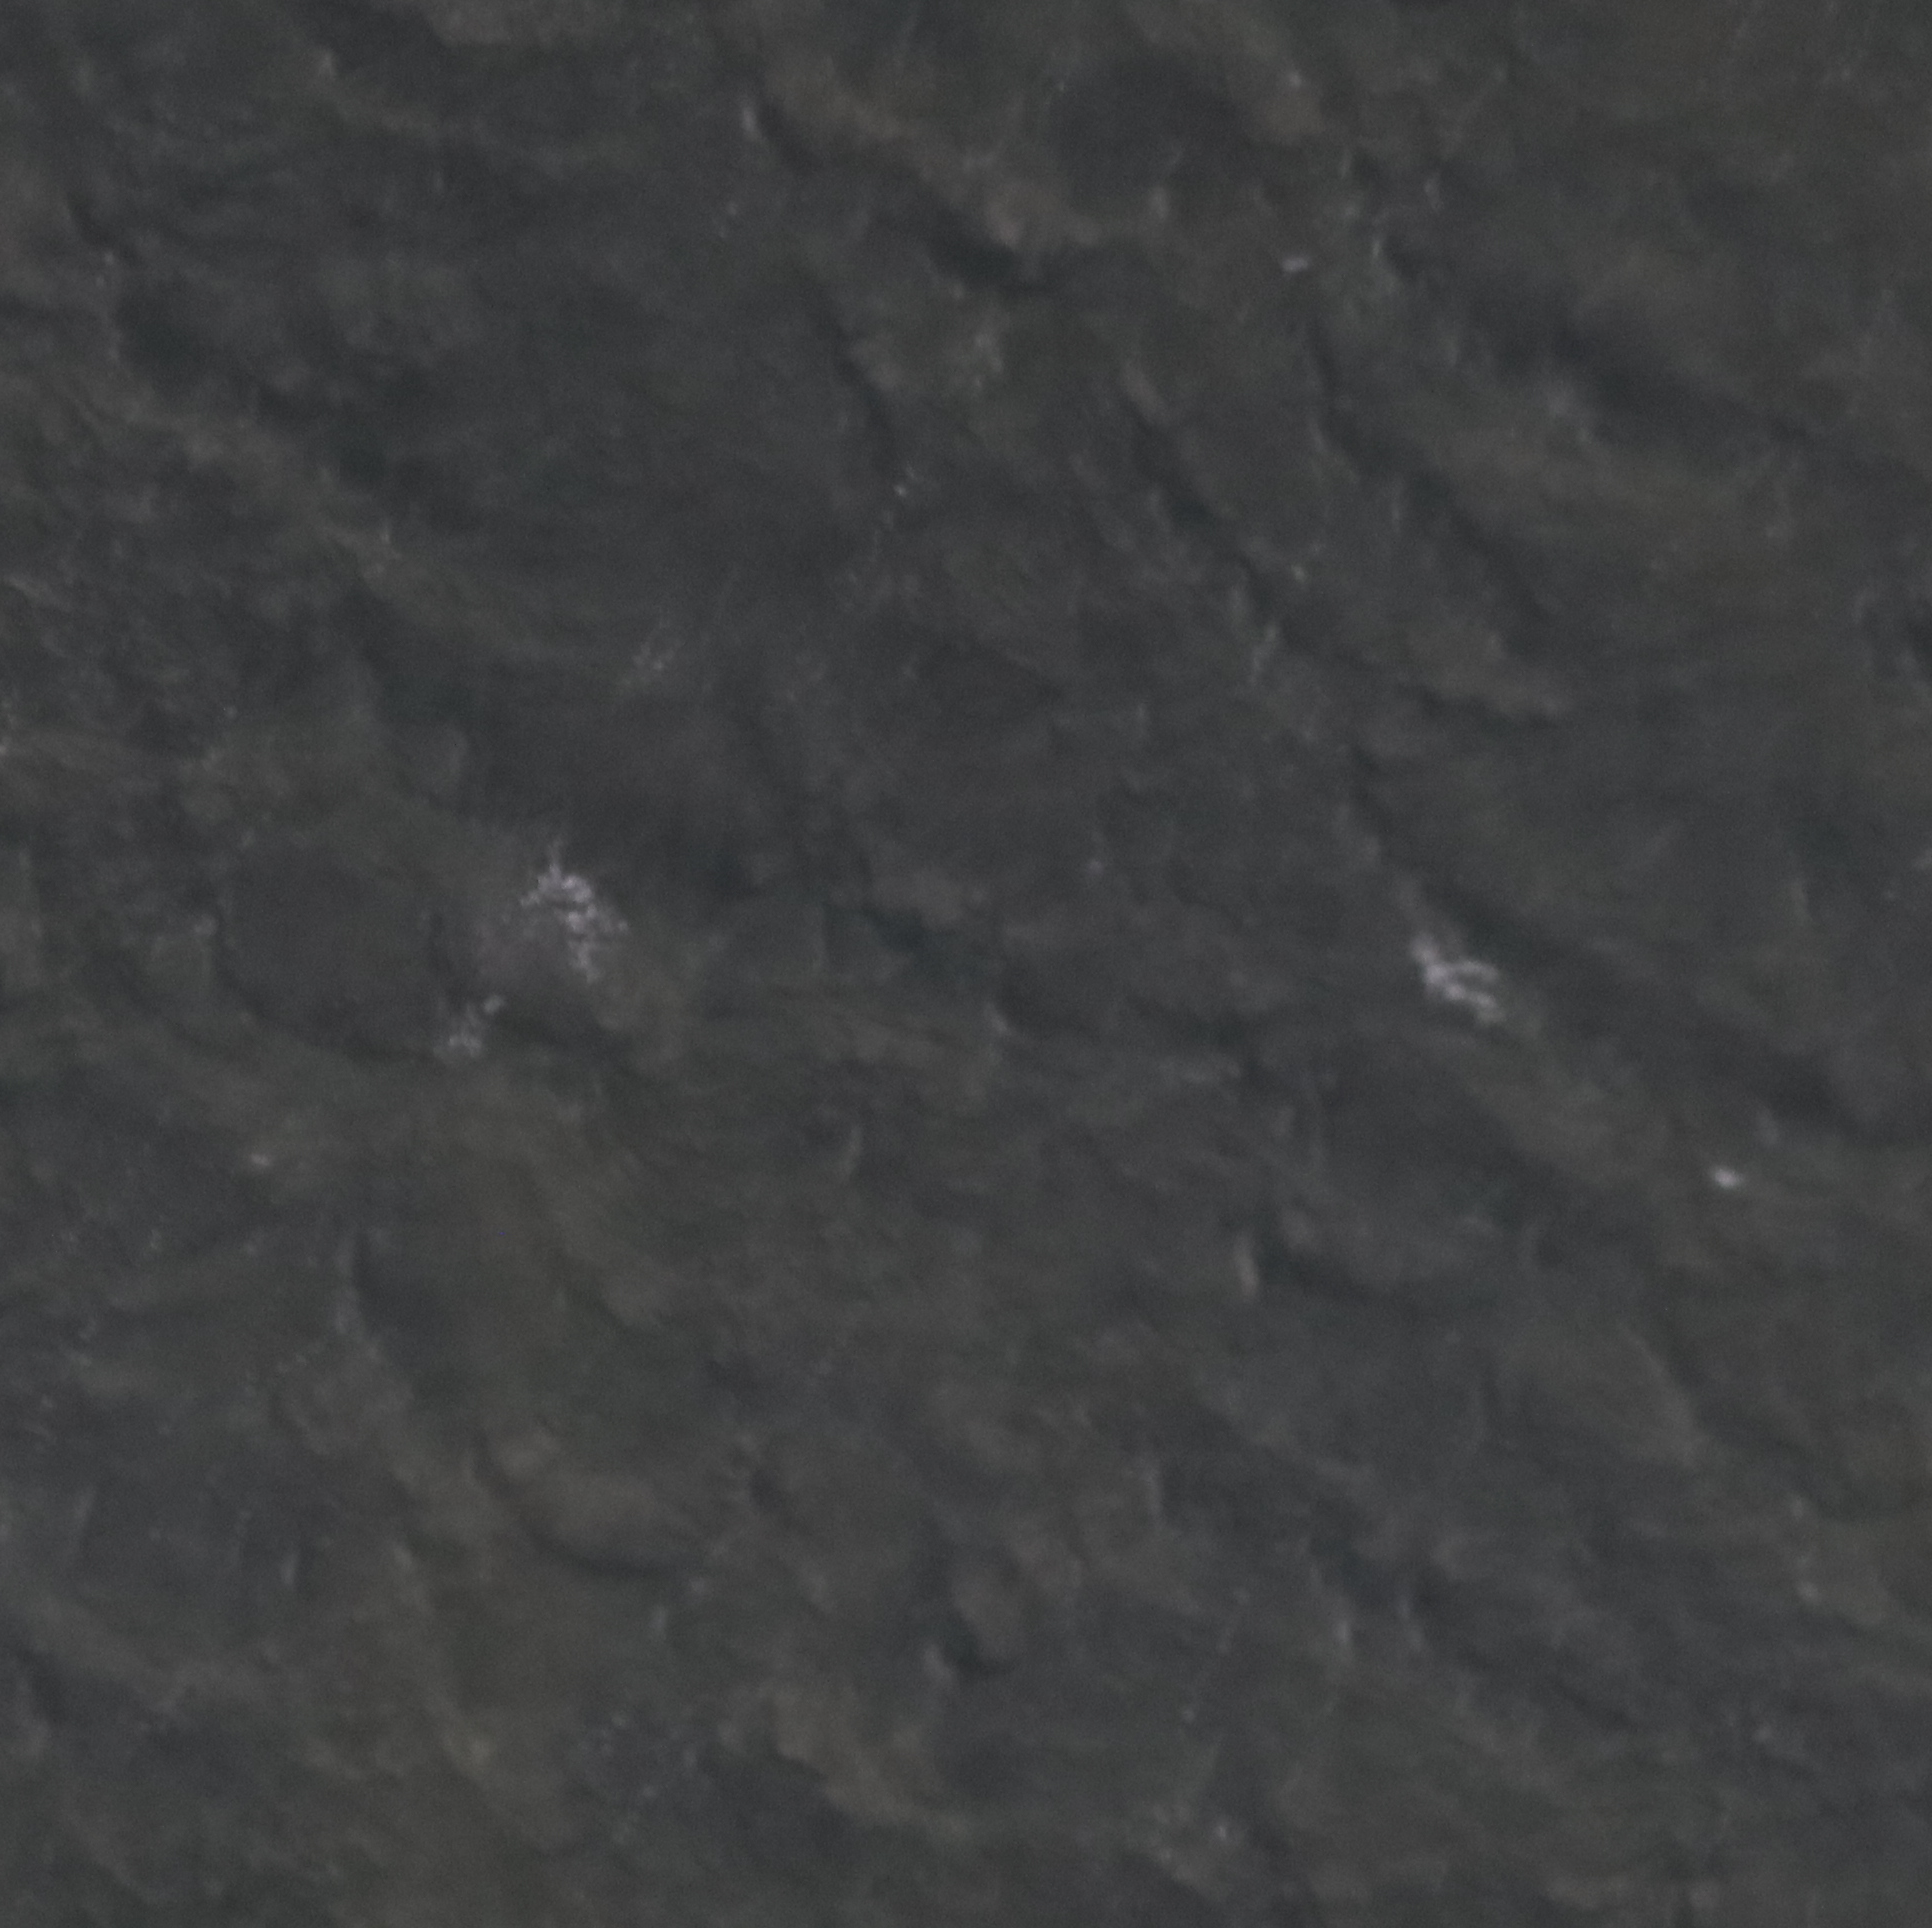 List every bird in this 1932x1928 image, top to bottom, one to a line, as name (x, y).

None